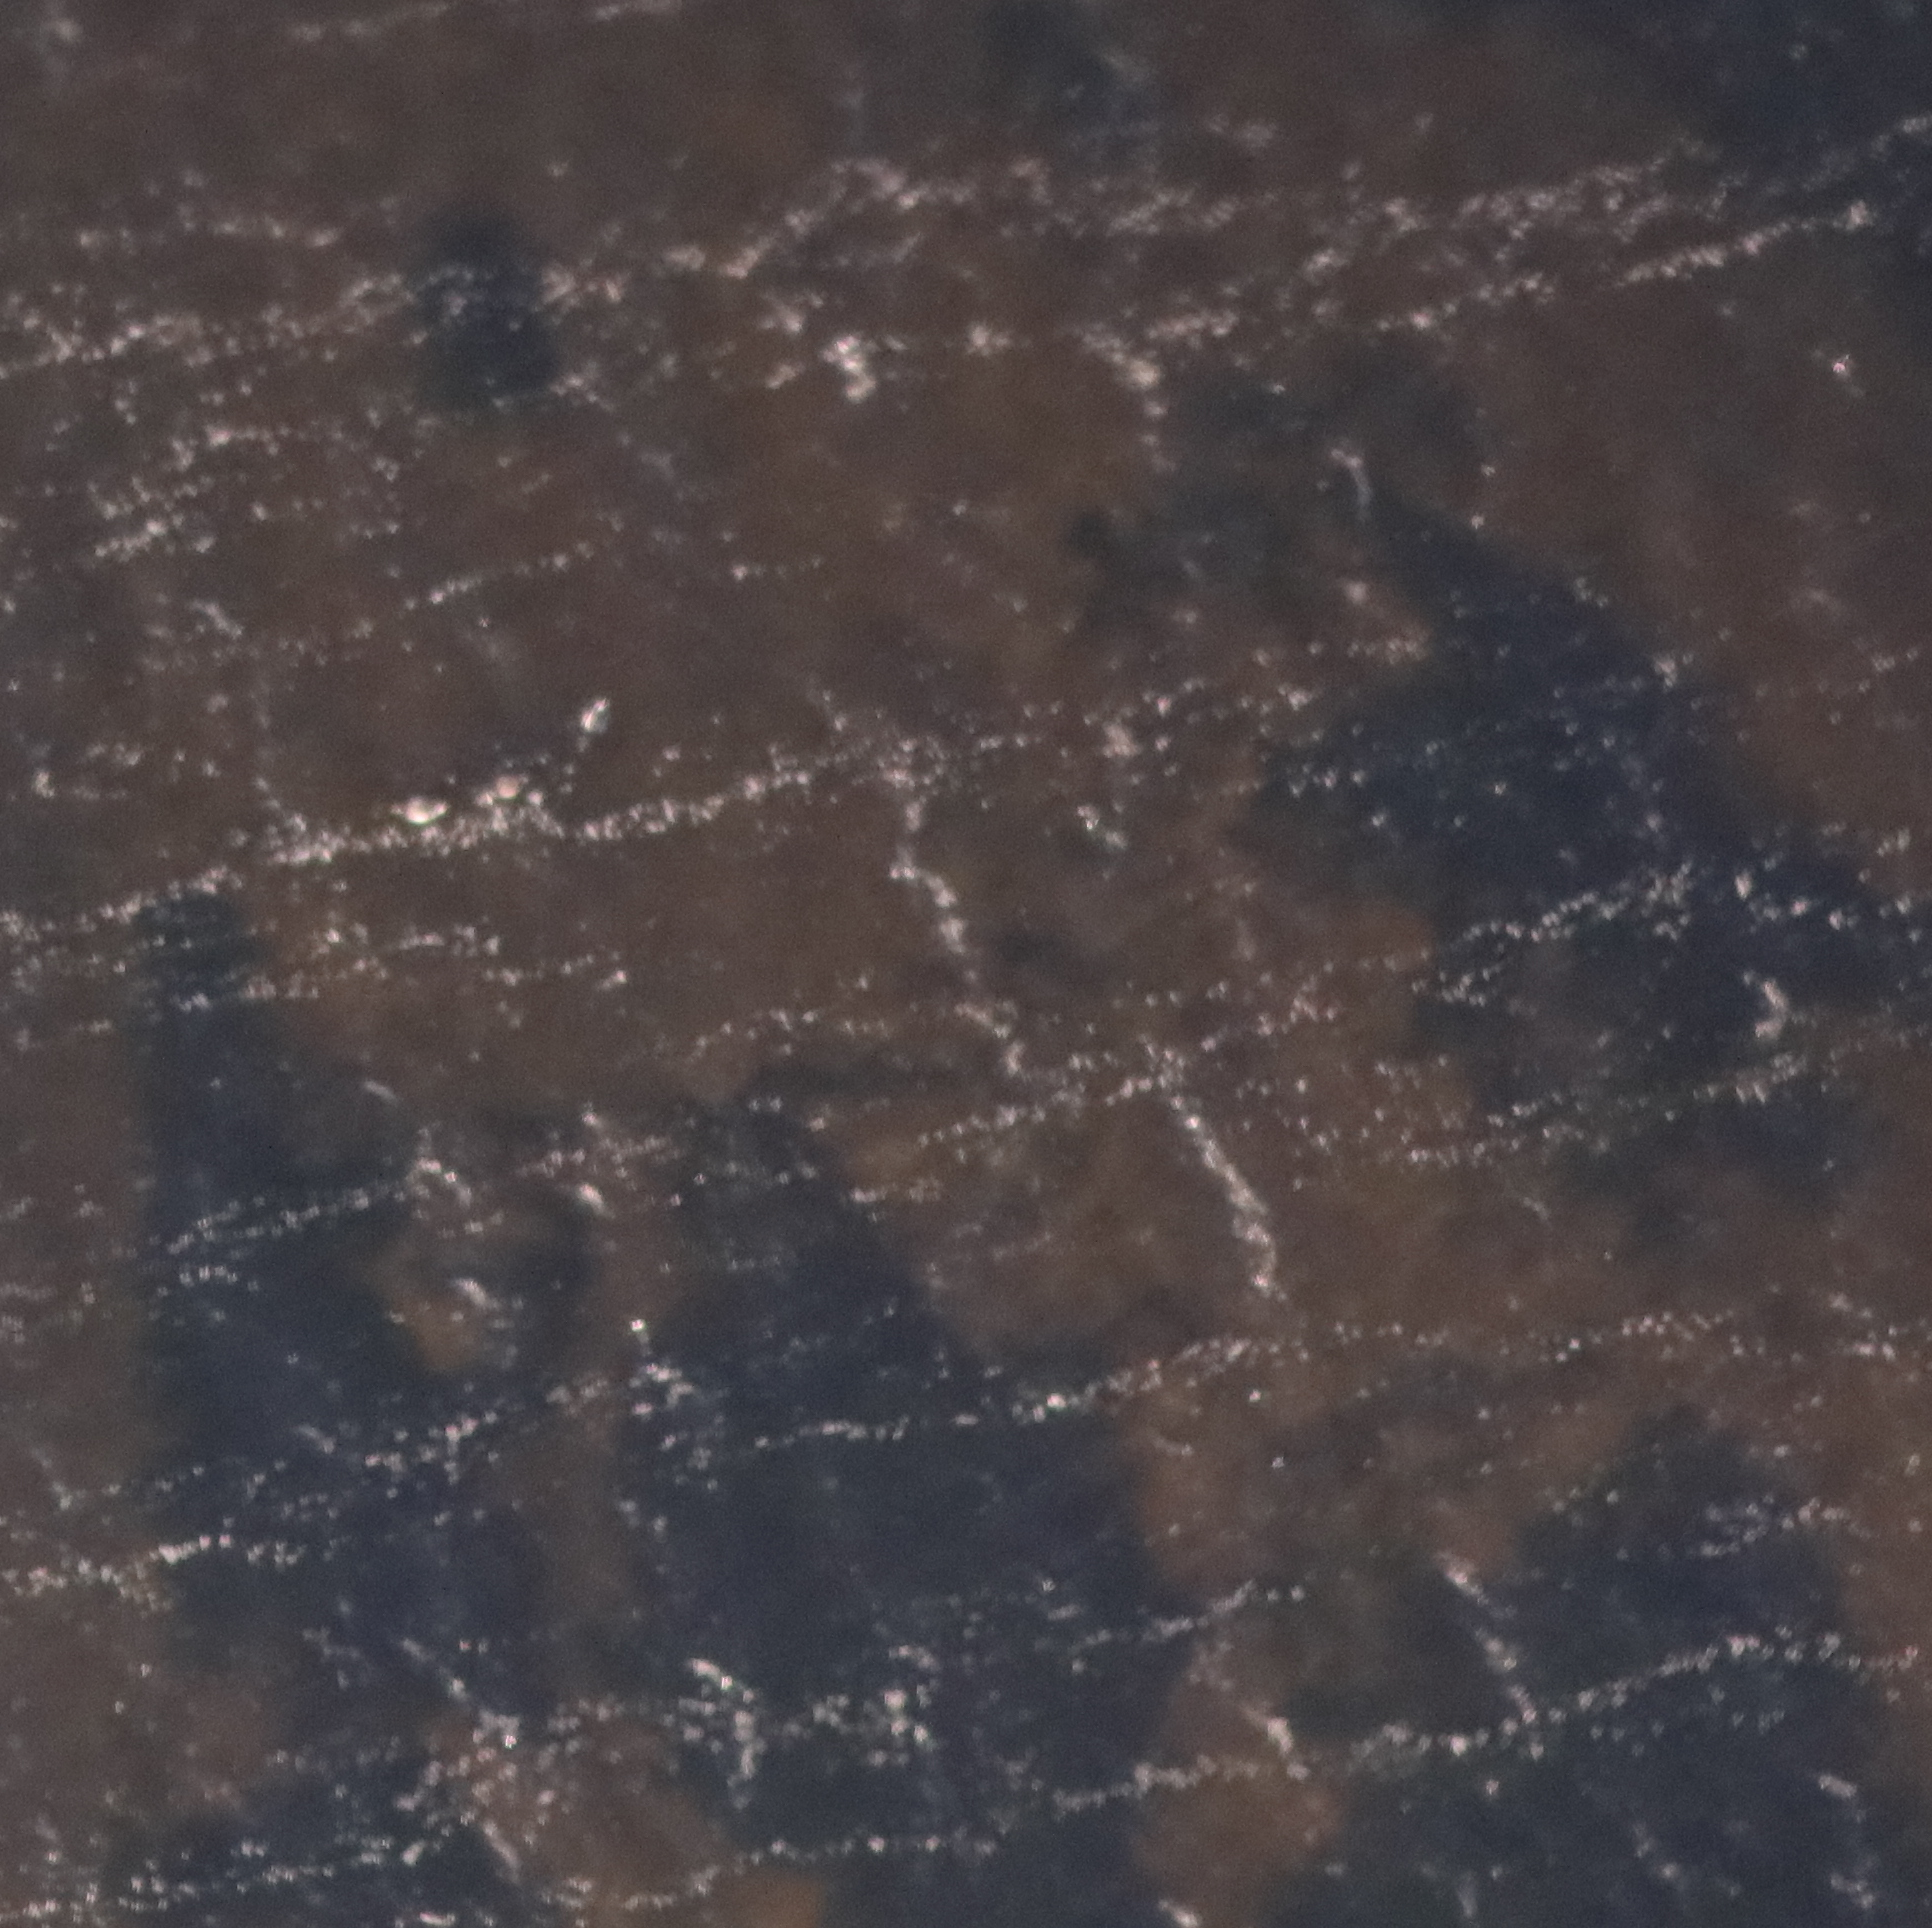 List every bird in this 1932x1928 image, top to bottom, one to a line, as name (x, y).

brant (597, 721)
brant (509, 785)
brant (420, 809)